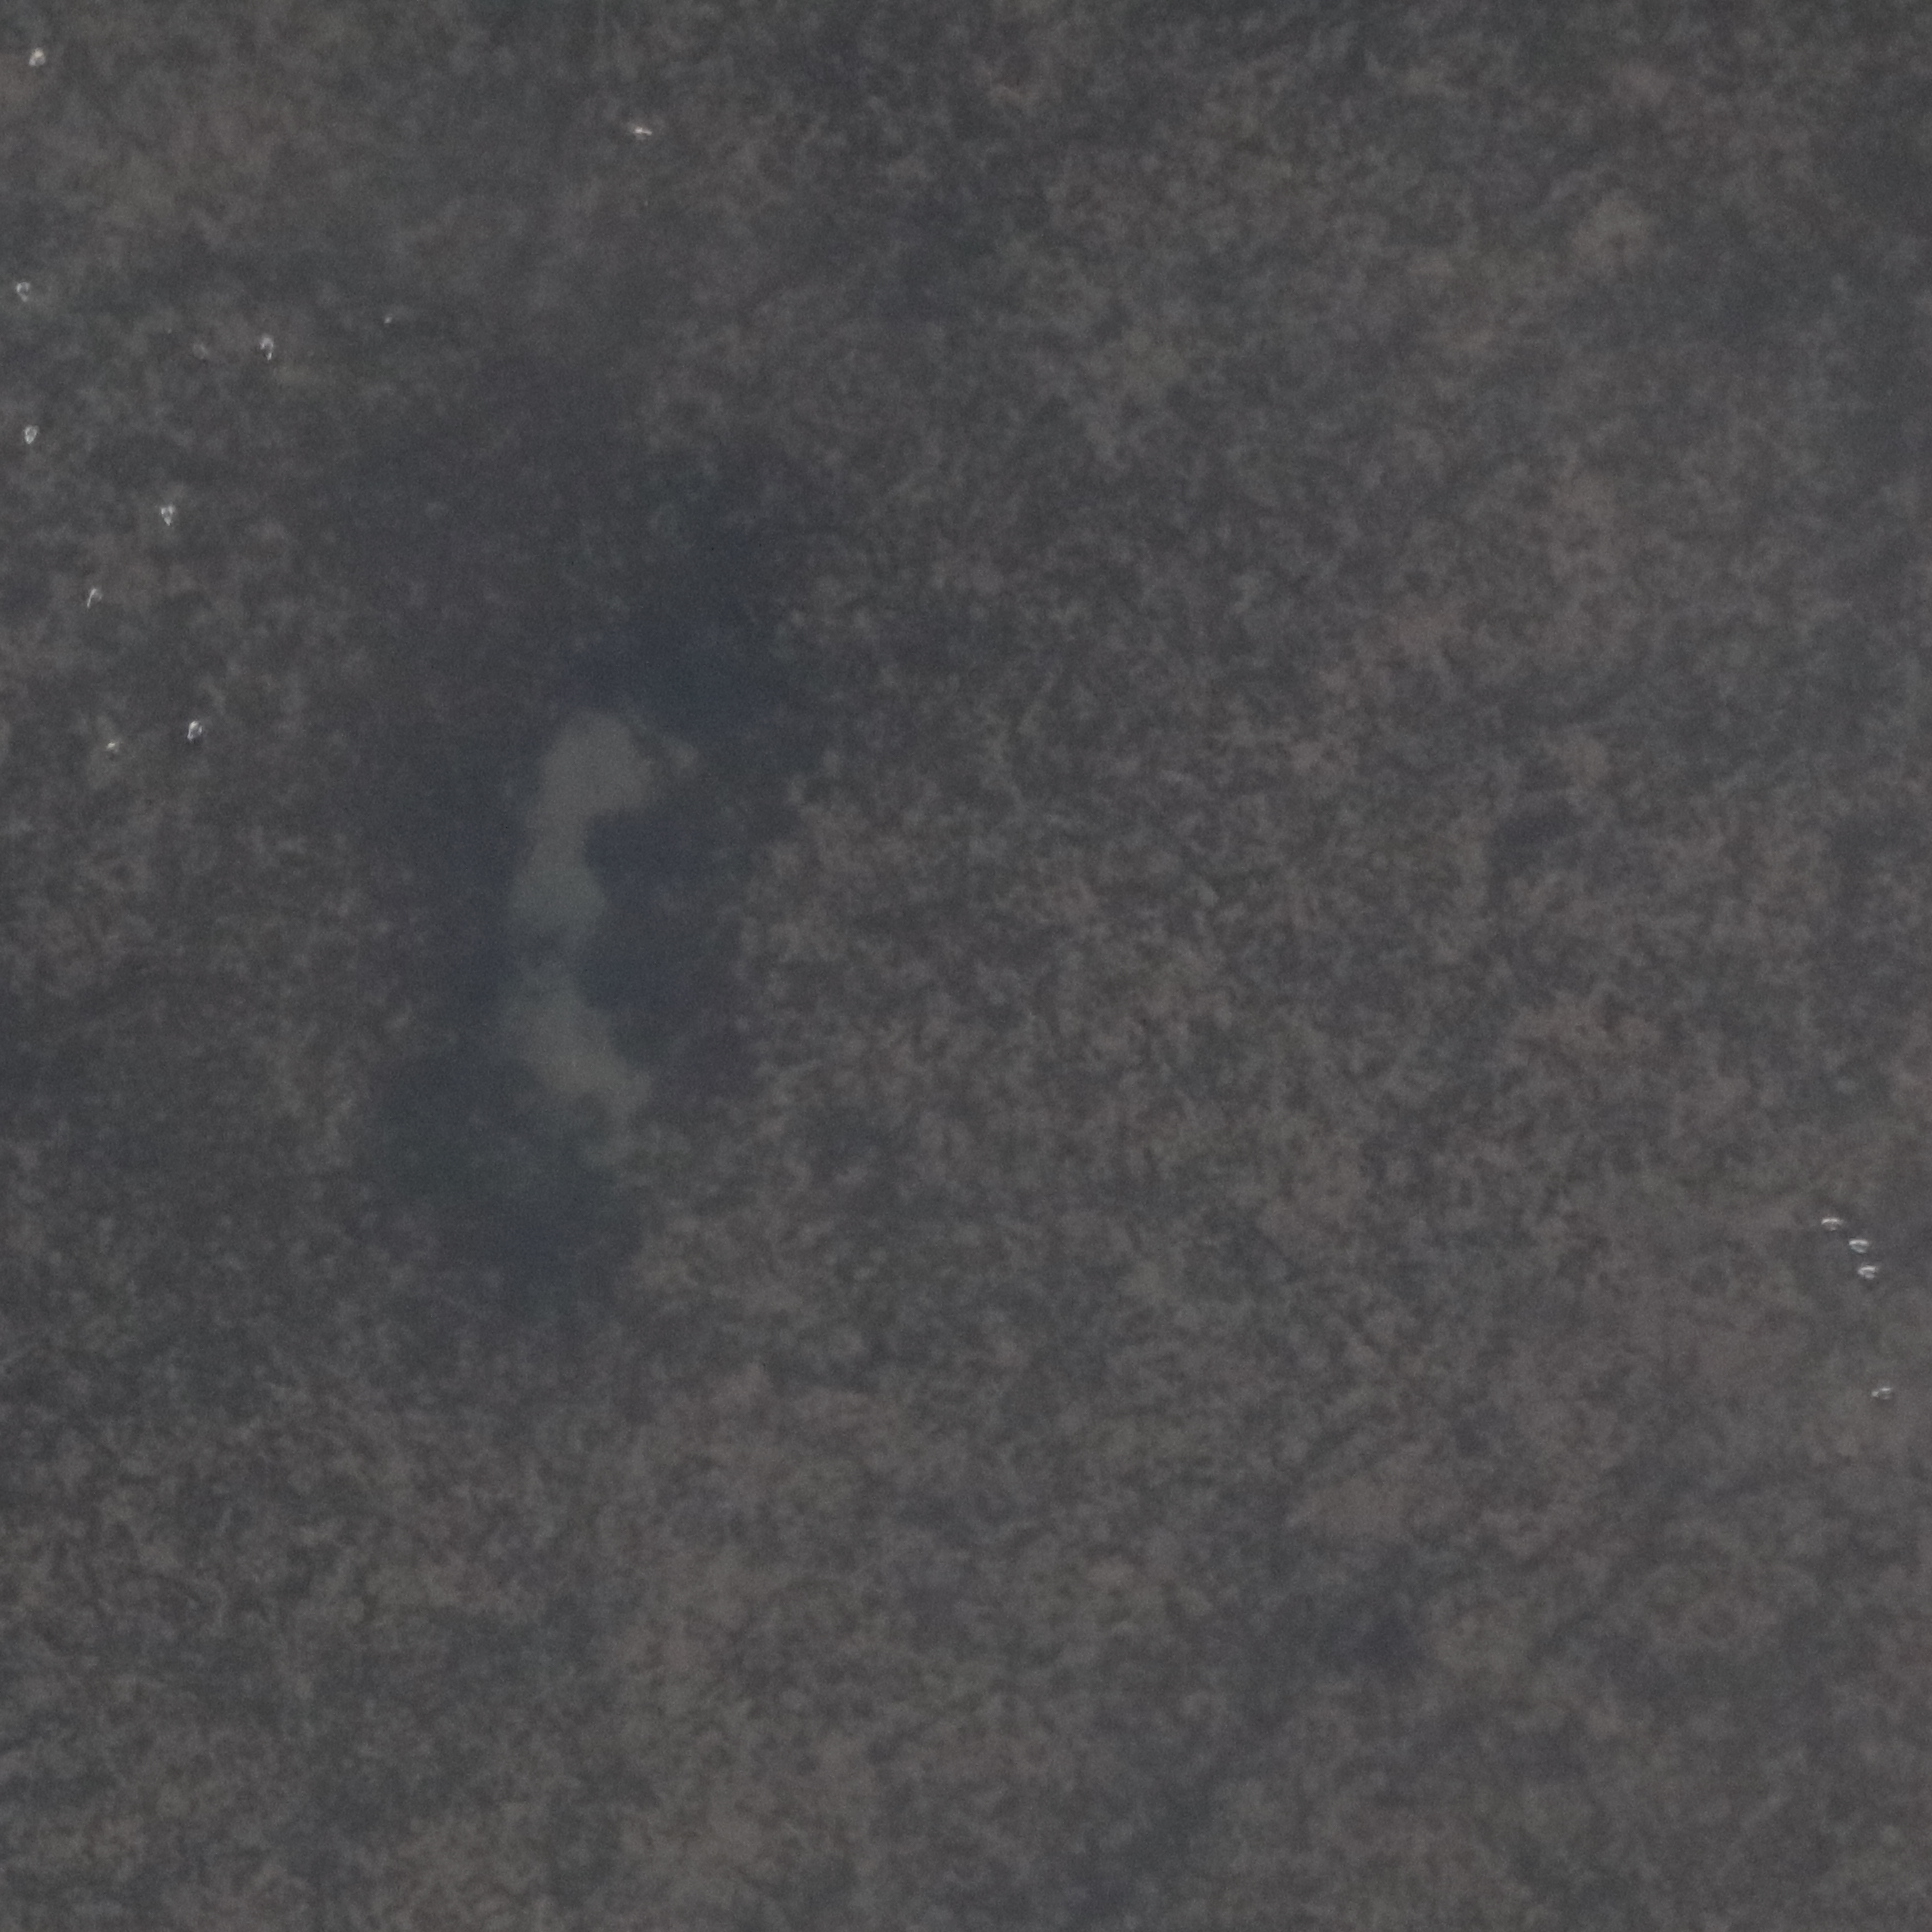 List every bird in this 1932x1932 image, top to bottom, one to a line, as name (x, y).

brant (35, 62)
brant (643, 135)
brant (30, 295)
brant (200, 349)
brant (275, 349)
brant (36, 429)
brant (163, 515)
brant (96, 603)
brant (192, 722)
brant (125, 750)
brant (1837, 1214)
brant (1867, 1244)
brant (1876, 1279)
brant (1882, 1388)